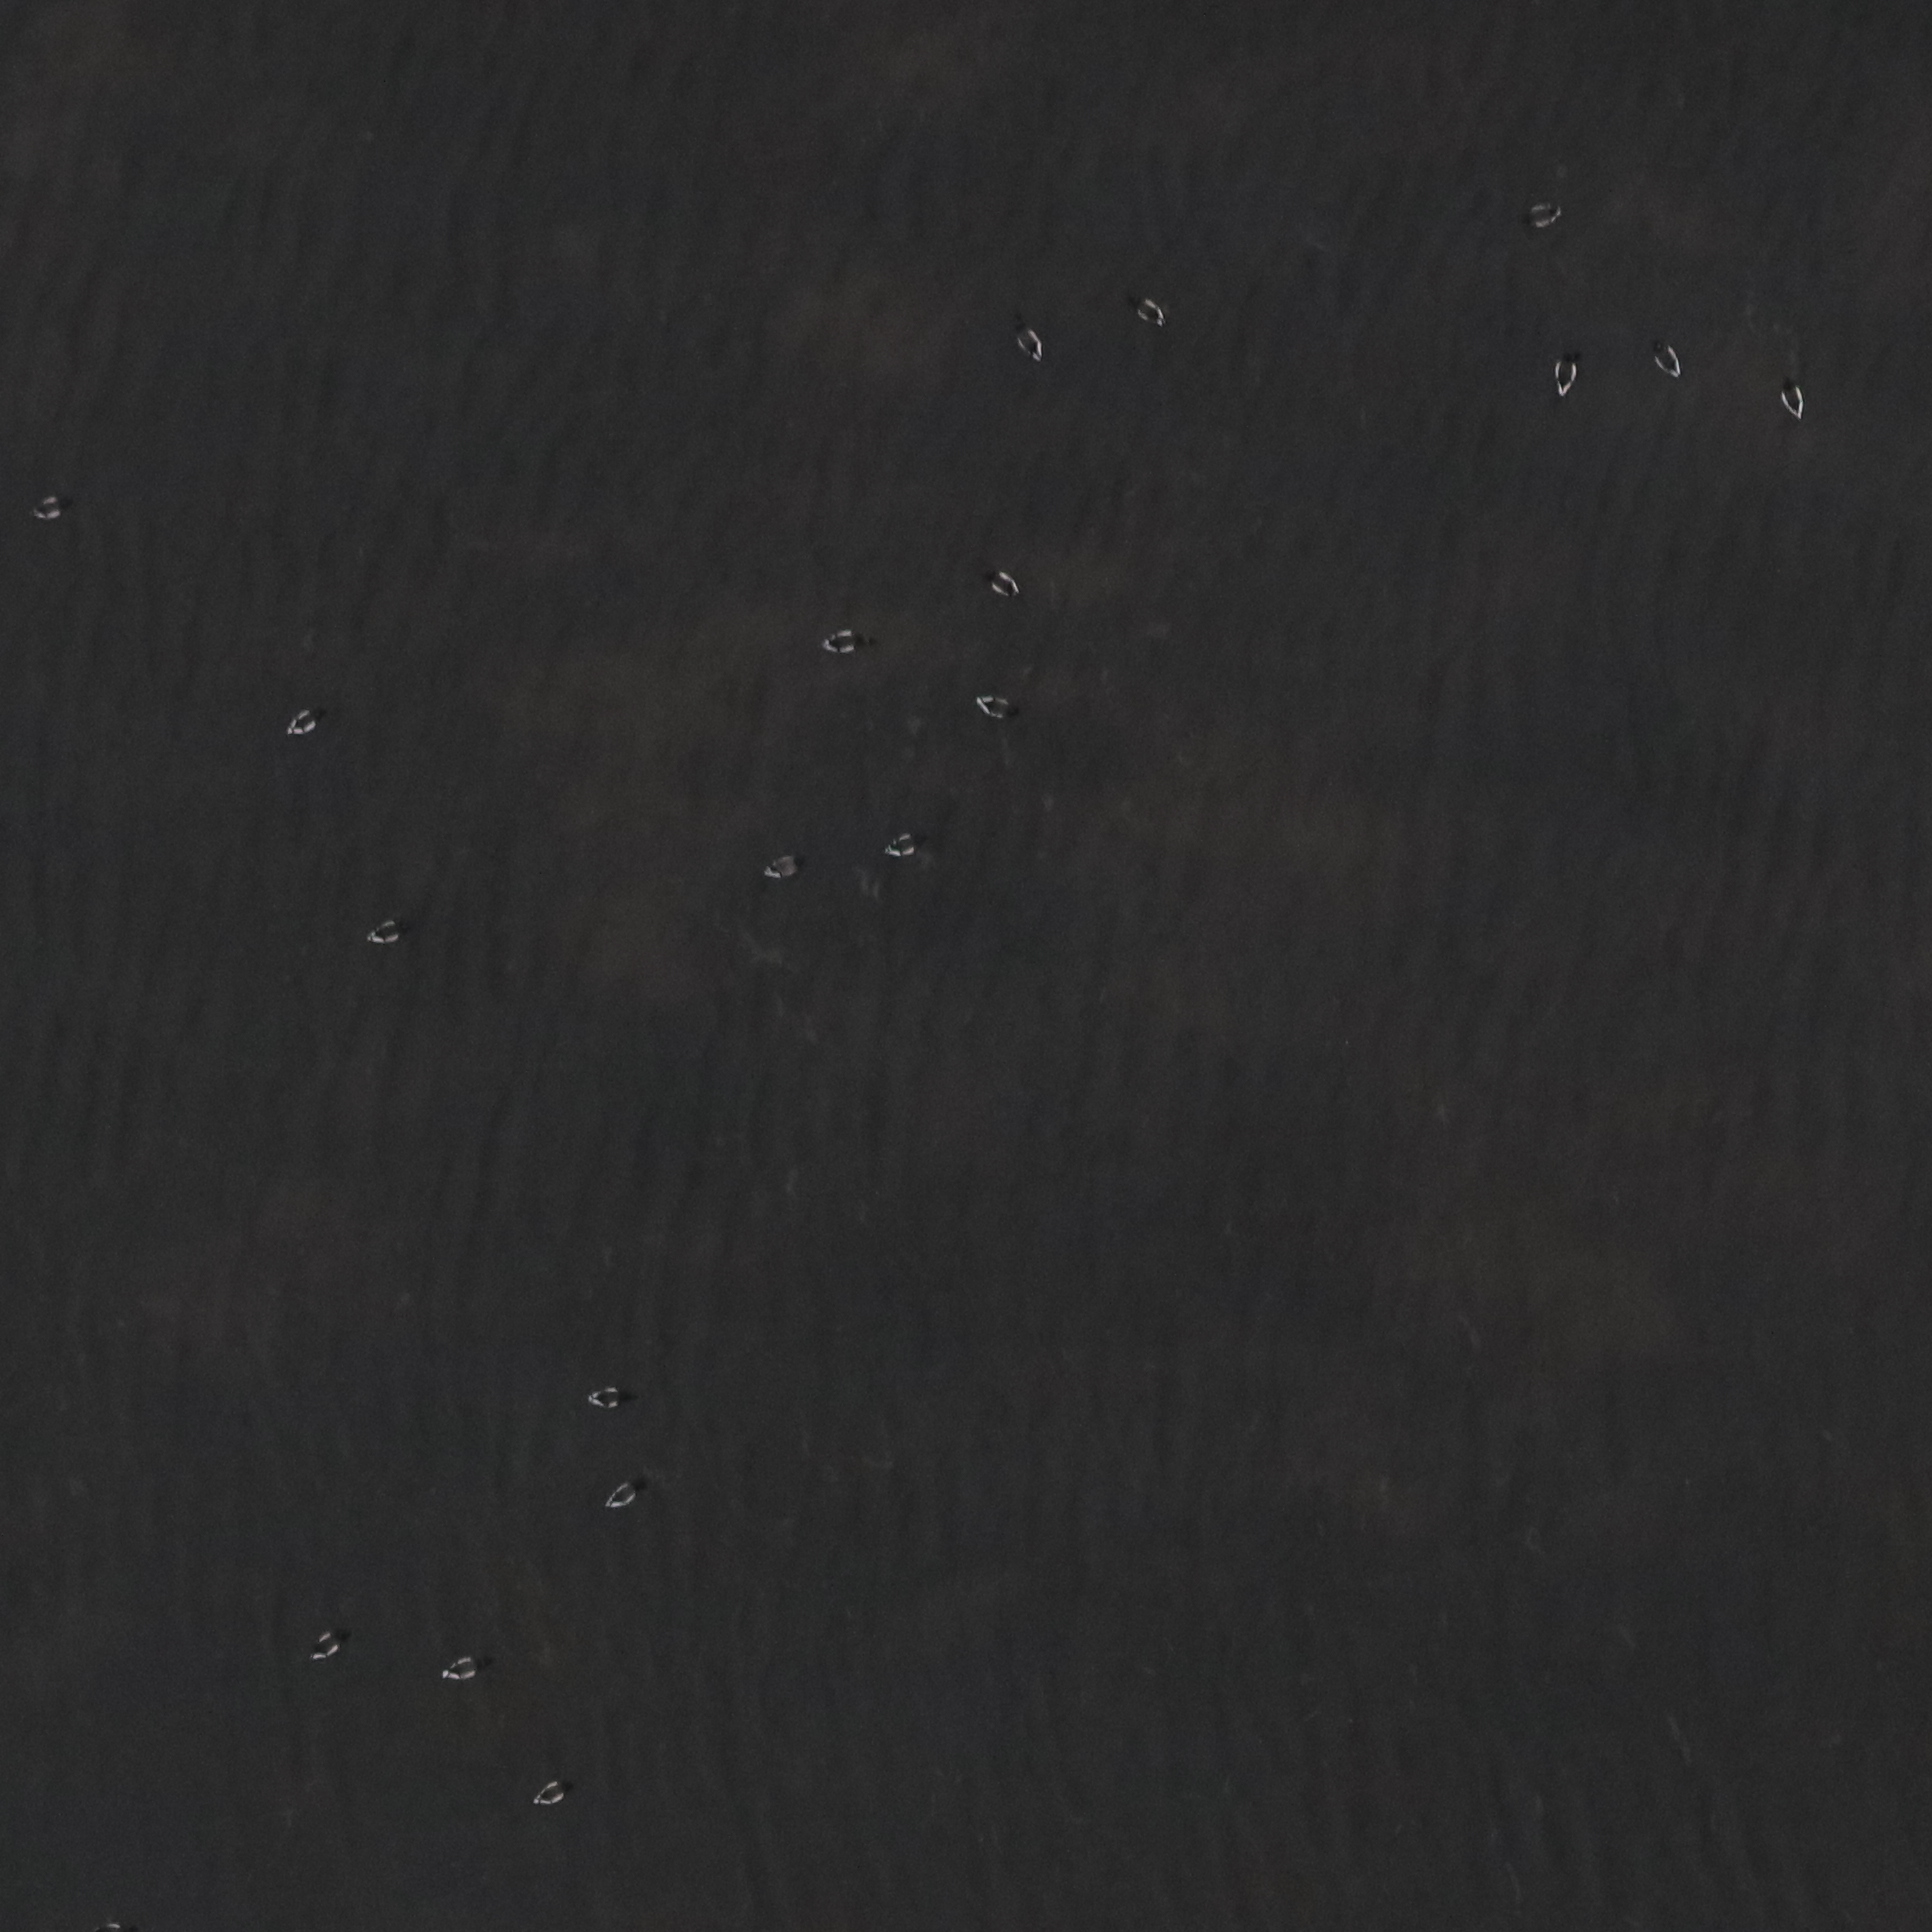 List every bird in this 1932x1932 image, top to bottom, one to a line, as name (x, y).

brant (1543, 215)
brant (1148, 311)
brant (1029, 342)
brant (1667, 361)
brant (1564, 373)
brant (1791, 396)
brant (49, 507)
brant (1003, 583)
brant (845, 642)
brant (998, 707)
brant (304, 722)
brant (904, 846)
brant (783, 867)
brant (387, 932)
brant (606, 1399)
brant (624, 1494)
brant (328, 1647)
brant (462, 1667)
brant (550, 1793)